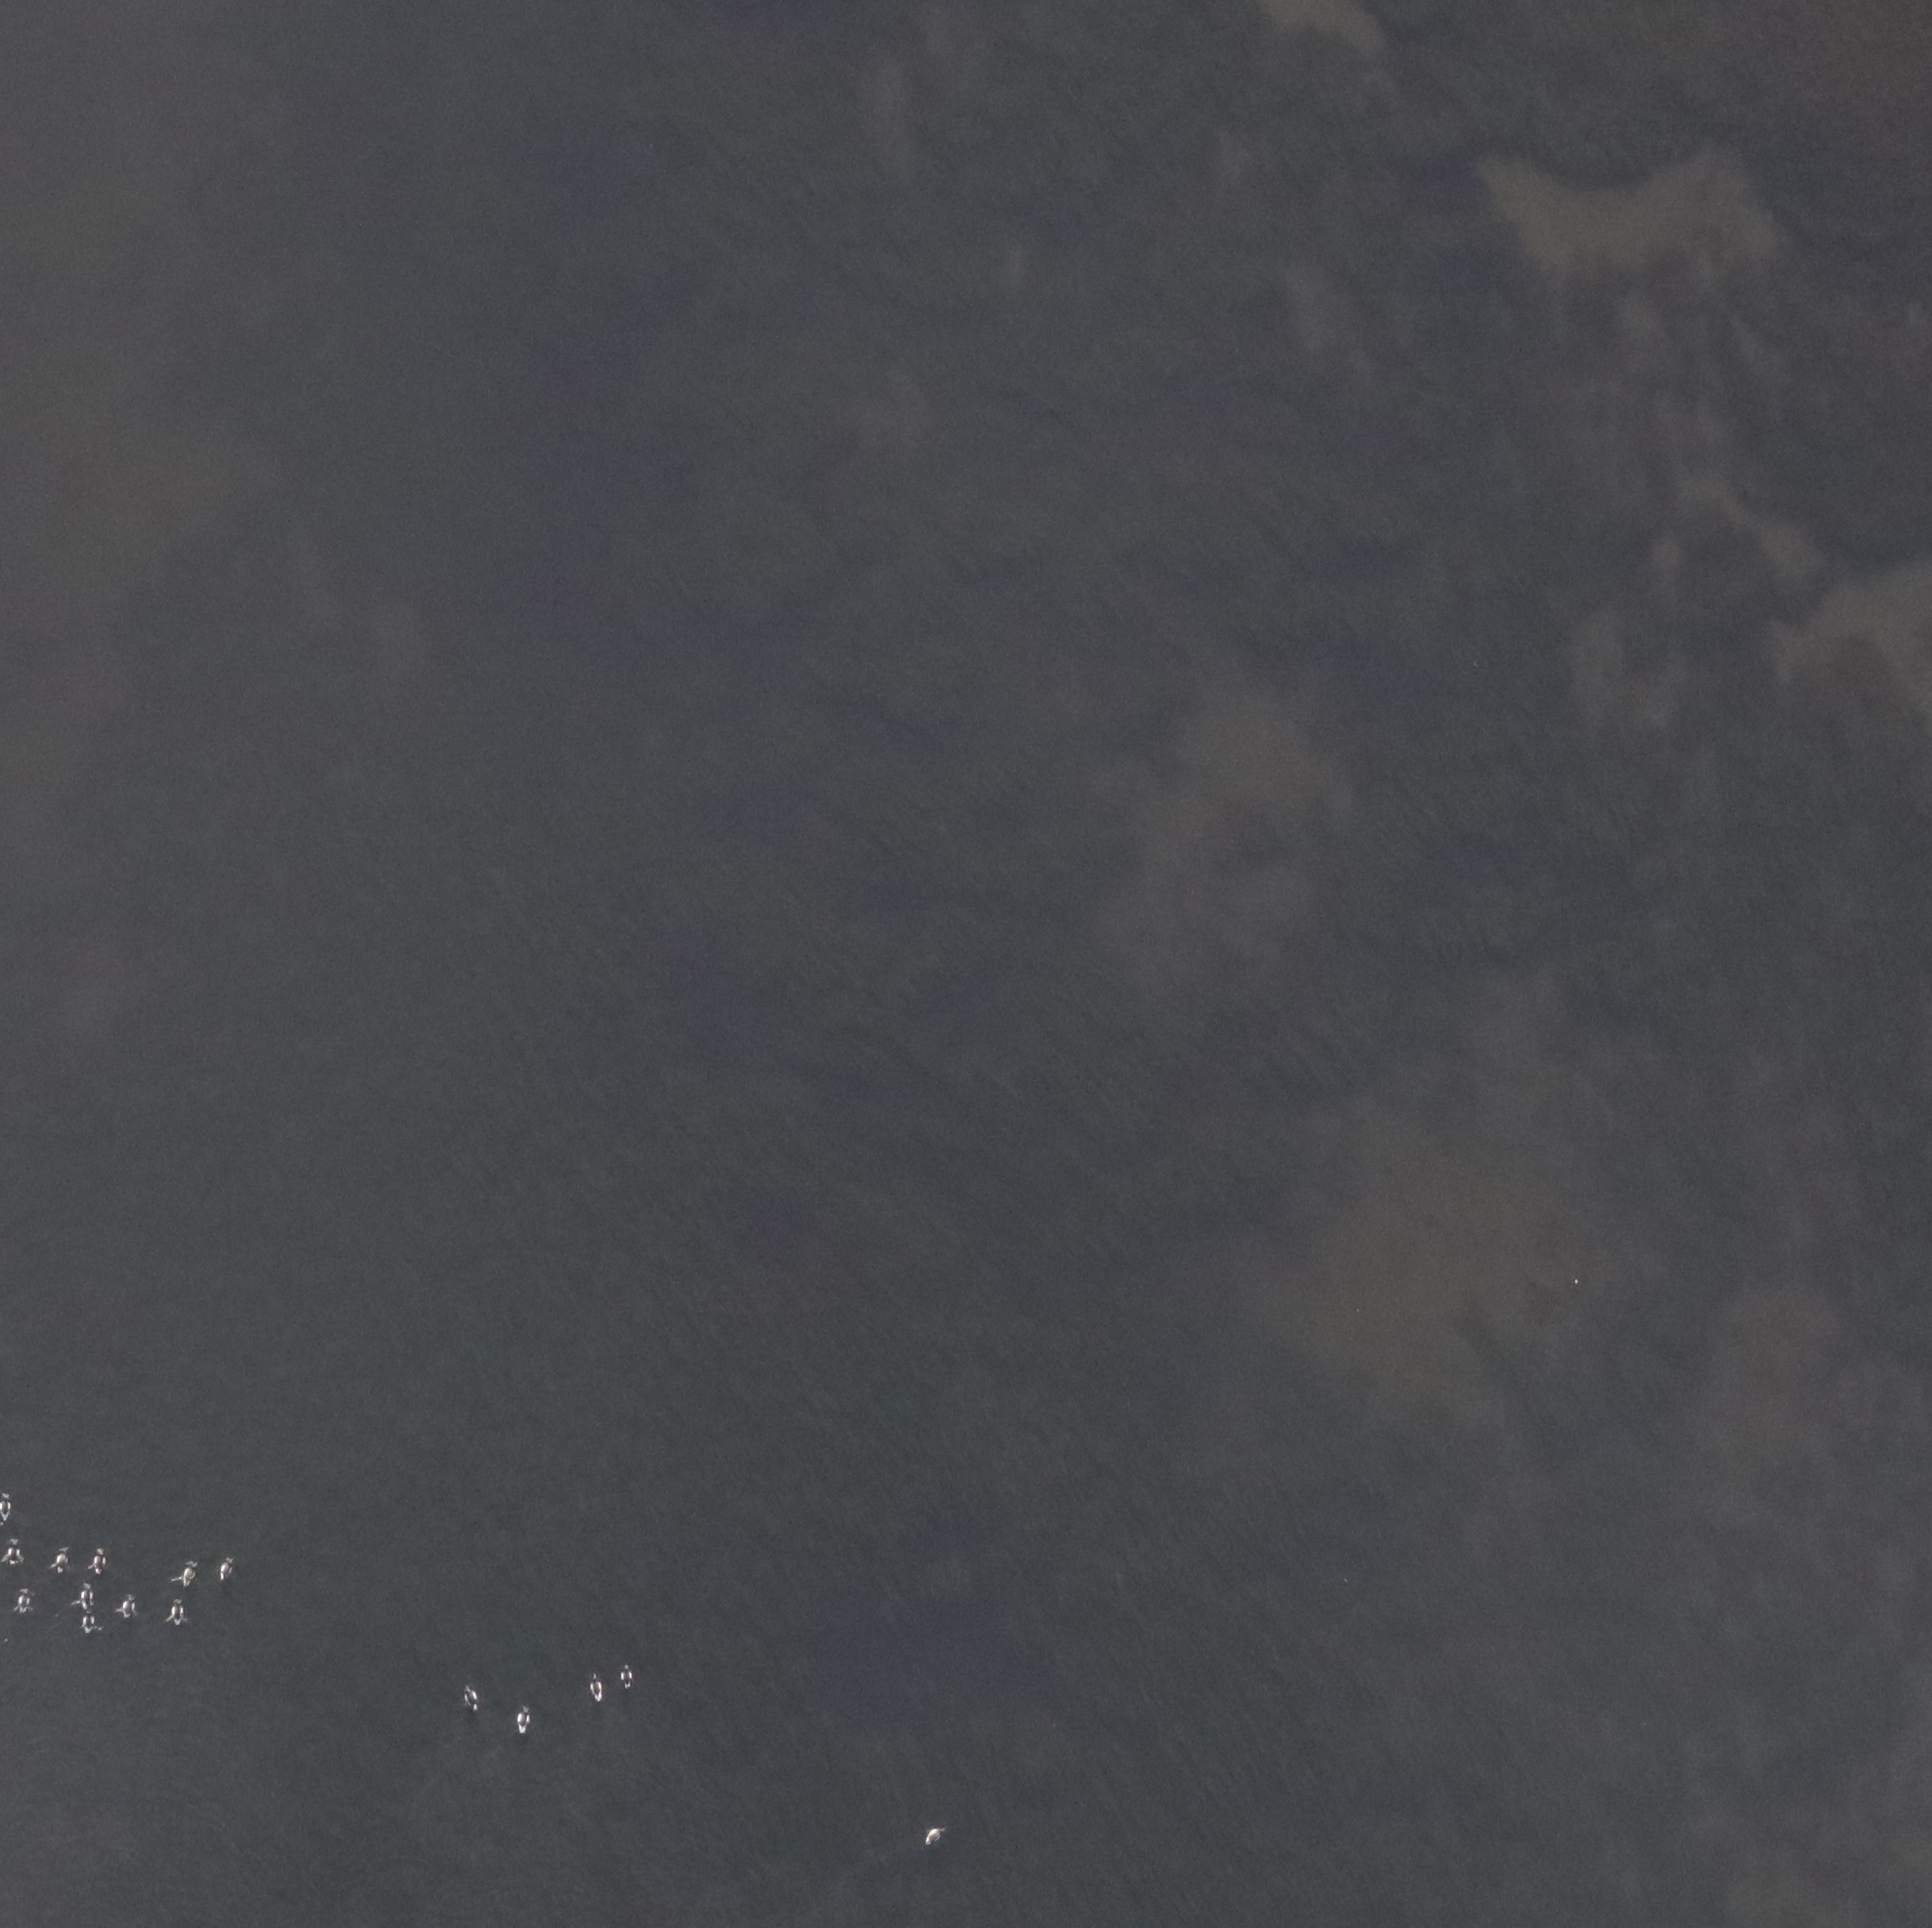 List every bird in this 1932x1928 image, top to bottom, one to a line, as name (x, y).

brant (14, 1506)
brant (21, 1554)
brant (58, 1561)
brant (108, 1562)
brant (237, 1577)
brant (194, 1579)
brant (87, 1591)
brant (27, 1605)
brant (177, 1605)
brant (128, 1612)
brant (89, 1618)
brant (628, 1676)
brant (600, 1685)
brant (473, 1700)
brant (529, 1711)
brant (932, 1839)